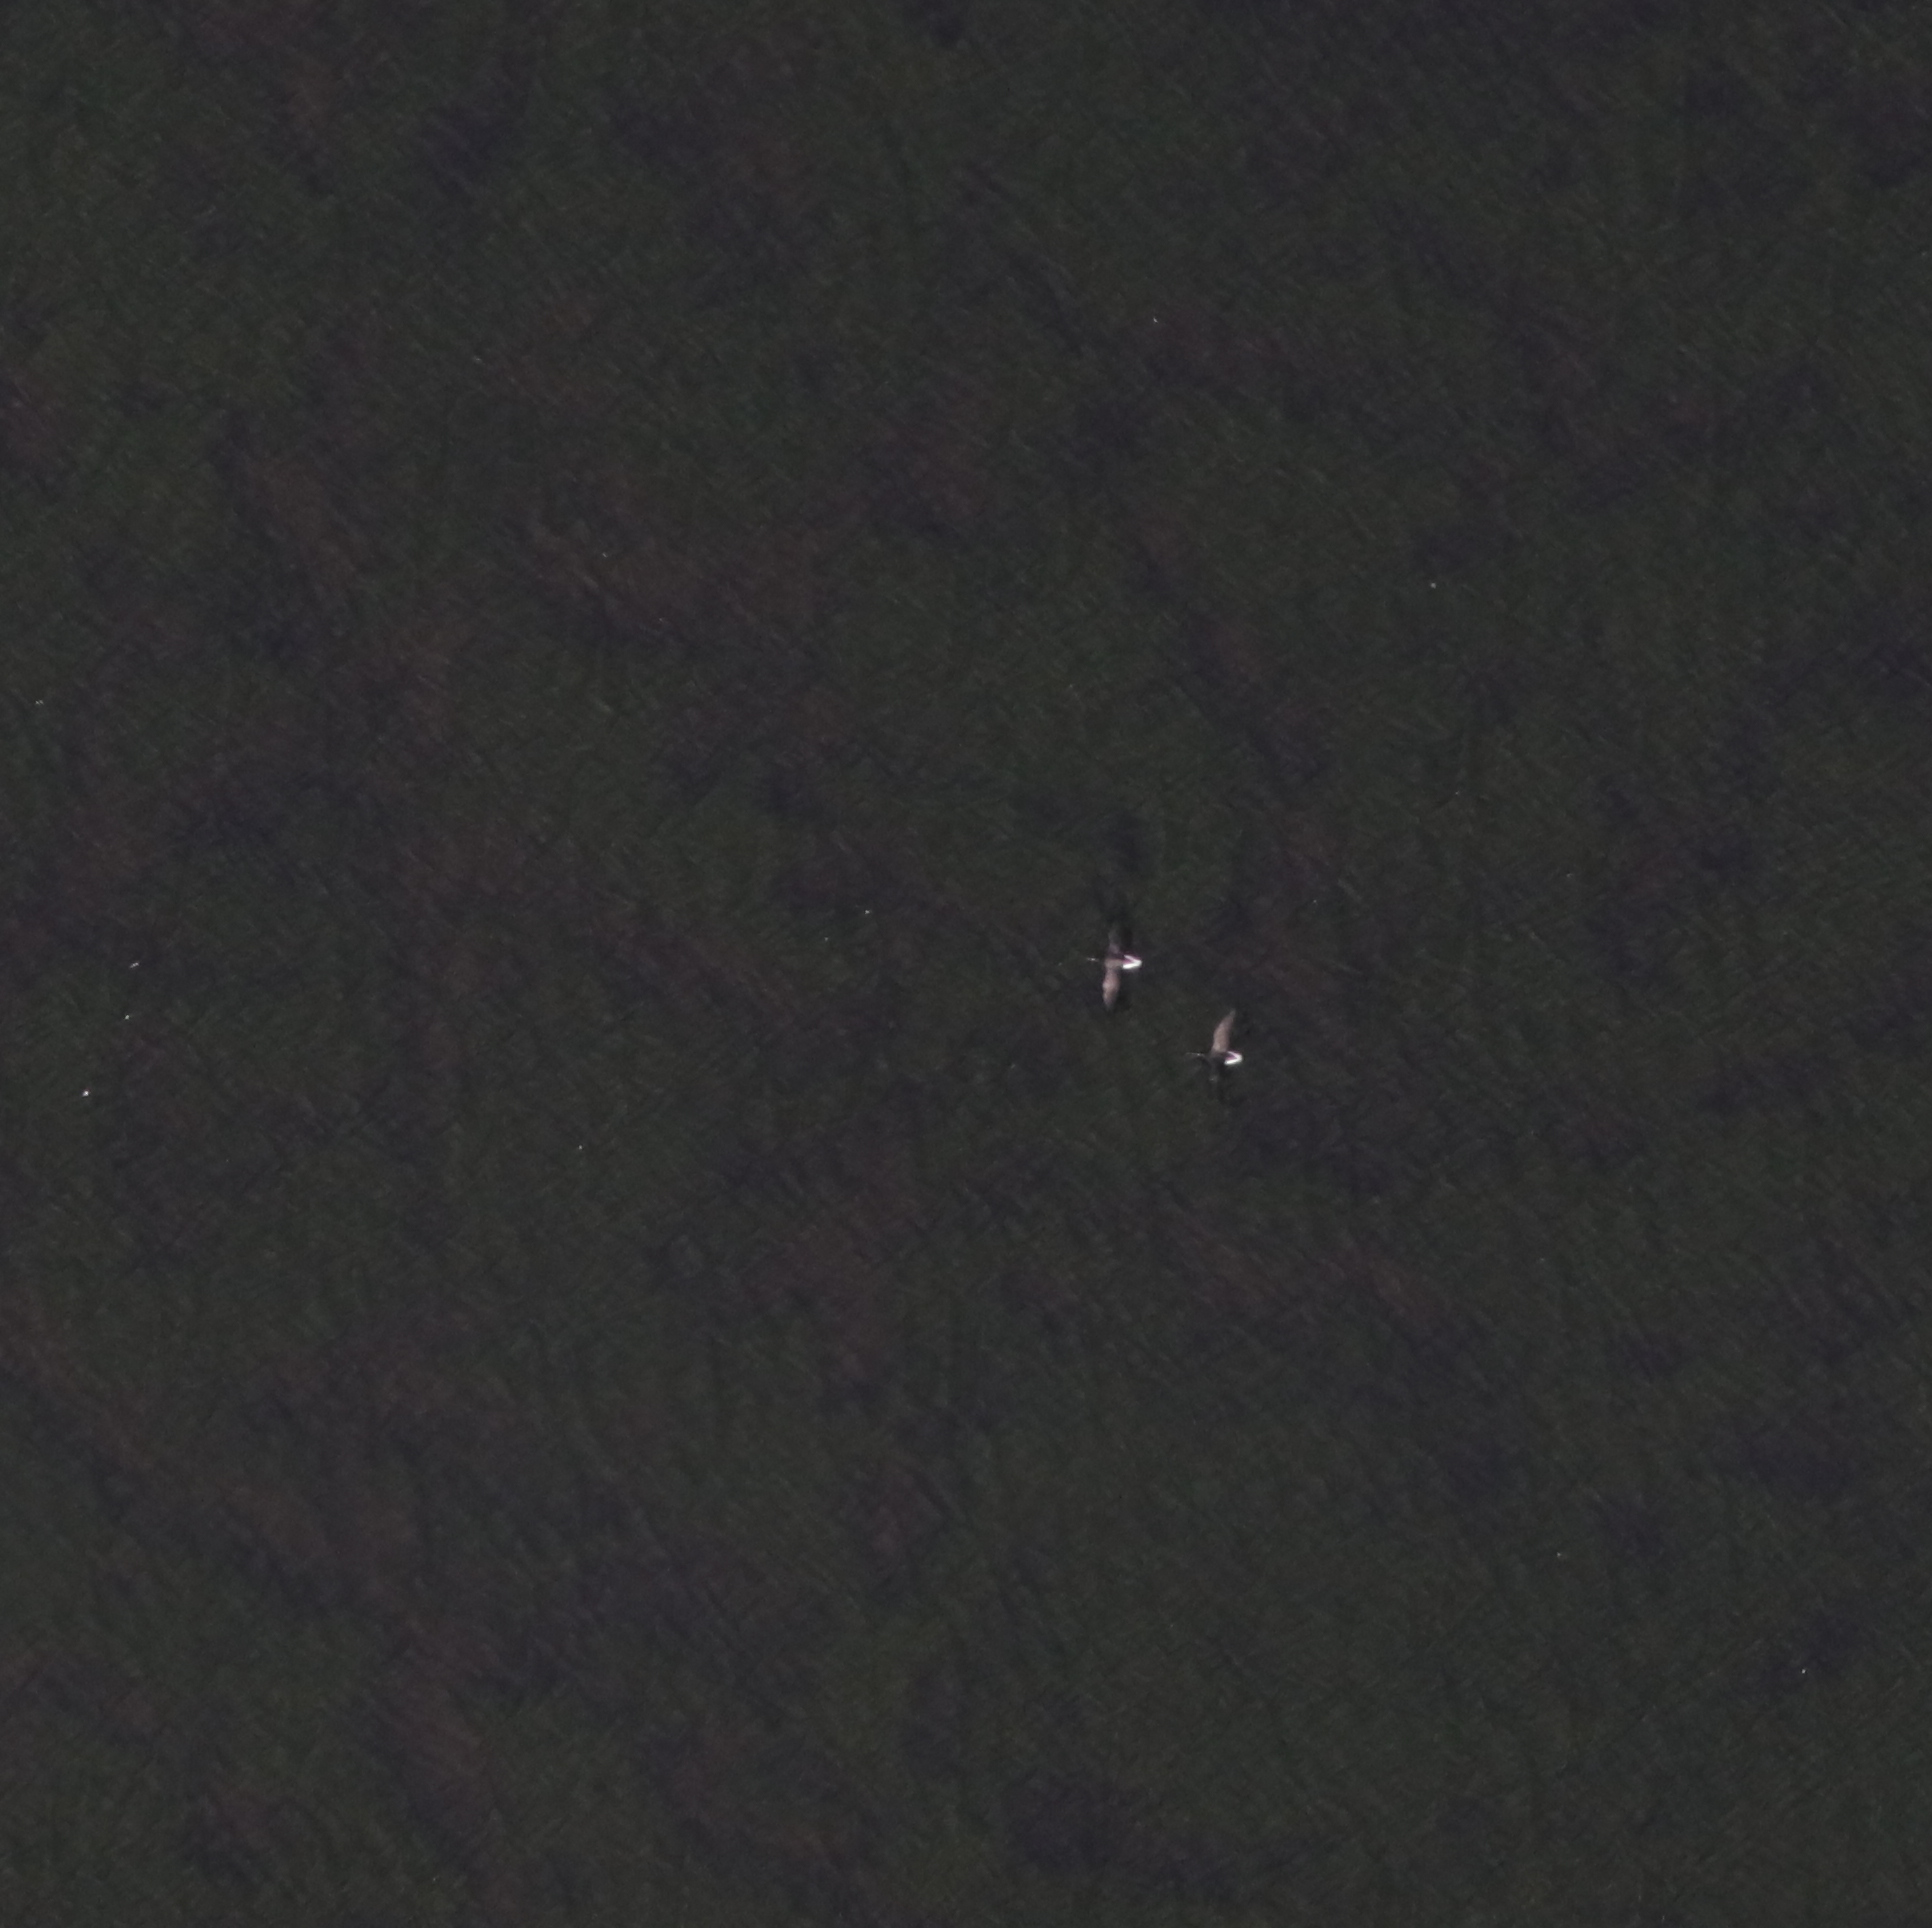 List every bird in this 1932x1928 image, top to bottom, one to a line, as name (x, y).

brant (1116, 972)
brant (1222, 1044)